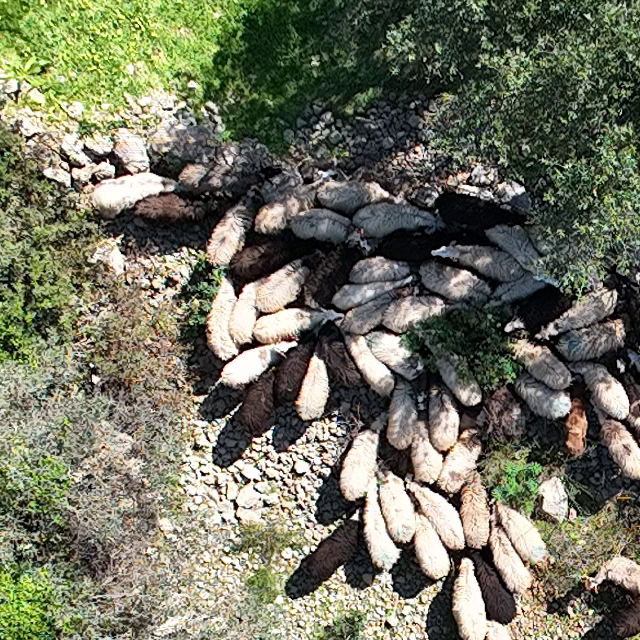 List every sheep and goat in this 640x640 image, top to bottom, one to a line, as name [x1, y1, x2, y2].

sheep [93, 173, 179, 220]
sheep [254, 178, 324, 234]
sheep [319, 179, 407, 210]
sheep [205, 184, 256, 265]
sheep [134, 193, 223, 221]
sheep [435, 193, 526, 228]
sheep [352, 203, 435, 238]
sheep [294, 210, 370, 252]
sheep [484, 223, 562, 287]
sheep [529, 226, 560, 259]
sheep [230, 241, 289, 279]
sheep [430, 243, 524, 280]
sheep [302, 245, 347, 308]
sheep [254, 248, 322, 314]
sheep [348, 256, 410, 282]
sheep [419, 264, 491, 300]
sheep [482, 271, 544, 309]
sheep [331, 274, 414, 309]
sheep [206, 277, 237, 362]
sheep [231, 277, 262, 345]
sheep [341, 286, 417, 334]
sheep [534, 287, 617, 339]
sheep [623, 287, 639, 364]
sheep [505, 290, 576, 332]
sheep [381, 296, 450, 330]
sheep [254, 309, 344, 343]
sheep [557, 318, 627, 362]
sheep [320, 320, 362, 387]
sheep [273, 325, 318, 403]
sheep [366, 331, 424, 379]
sheep [344, 333, 394, 398]
sheep [507, 340, 571, 391]
sheep [220, 341, 298, 388]
sheep [424, 341, 482, 406]
sheep [626, 349, 639, 425]
sheep [295, 352, 329, 421]
sheep [615, 359, 639, 449]
sheep [573, 362, 630, 420]
sheep [240, 368, 275, 435]
sheep [515, 368, 572, 419]
sheep [386, 376, 415, 450]
sheep [490, 381, 525, 435]
sheep [429, 385, 460, 450]
sheep [567, 397, 588, 455]
sheep [339, 413, 385, 501]
sheep [601, 420, 639, 480]
sheep [413, 421, 443, 483]
sheep [437, 429, 480, 494]
sheep [379, 470, 416, 543]
sheep [460, 471, 489, 549]
sheep [364, 476, 401, 570]
sheep [408, 482, 465, 549]
sheep [497, 503, 548, 563]
sheep [488, 504, 532, 591]
sheep [306, 507, 361, 581]
sheep [414, 513, 451, 578]
sheep [468, 551, 516, 624]
sheep [590, 556, 639, 594]
sheep [453, 559, 487, 639]
sheep [617, 587, 639, 639]
sheep [486, 622, 520, 639]